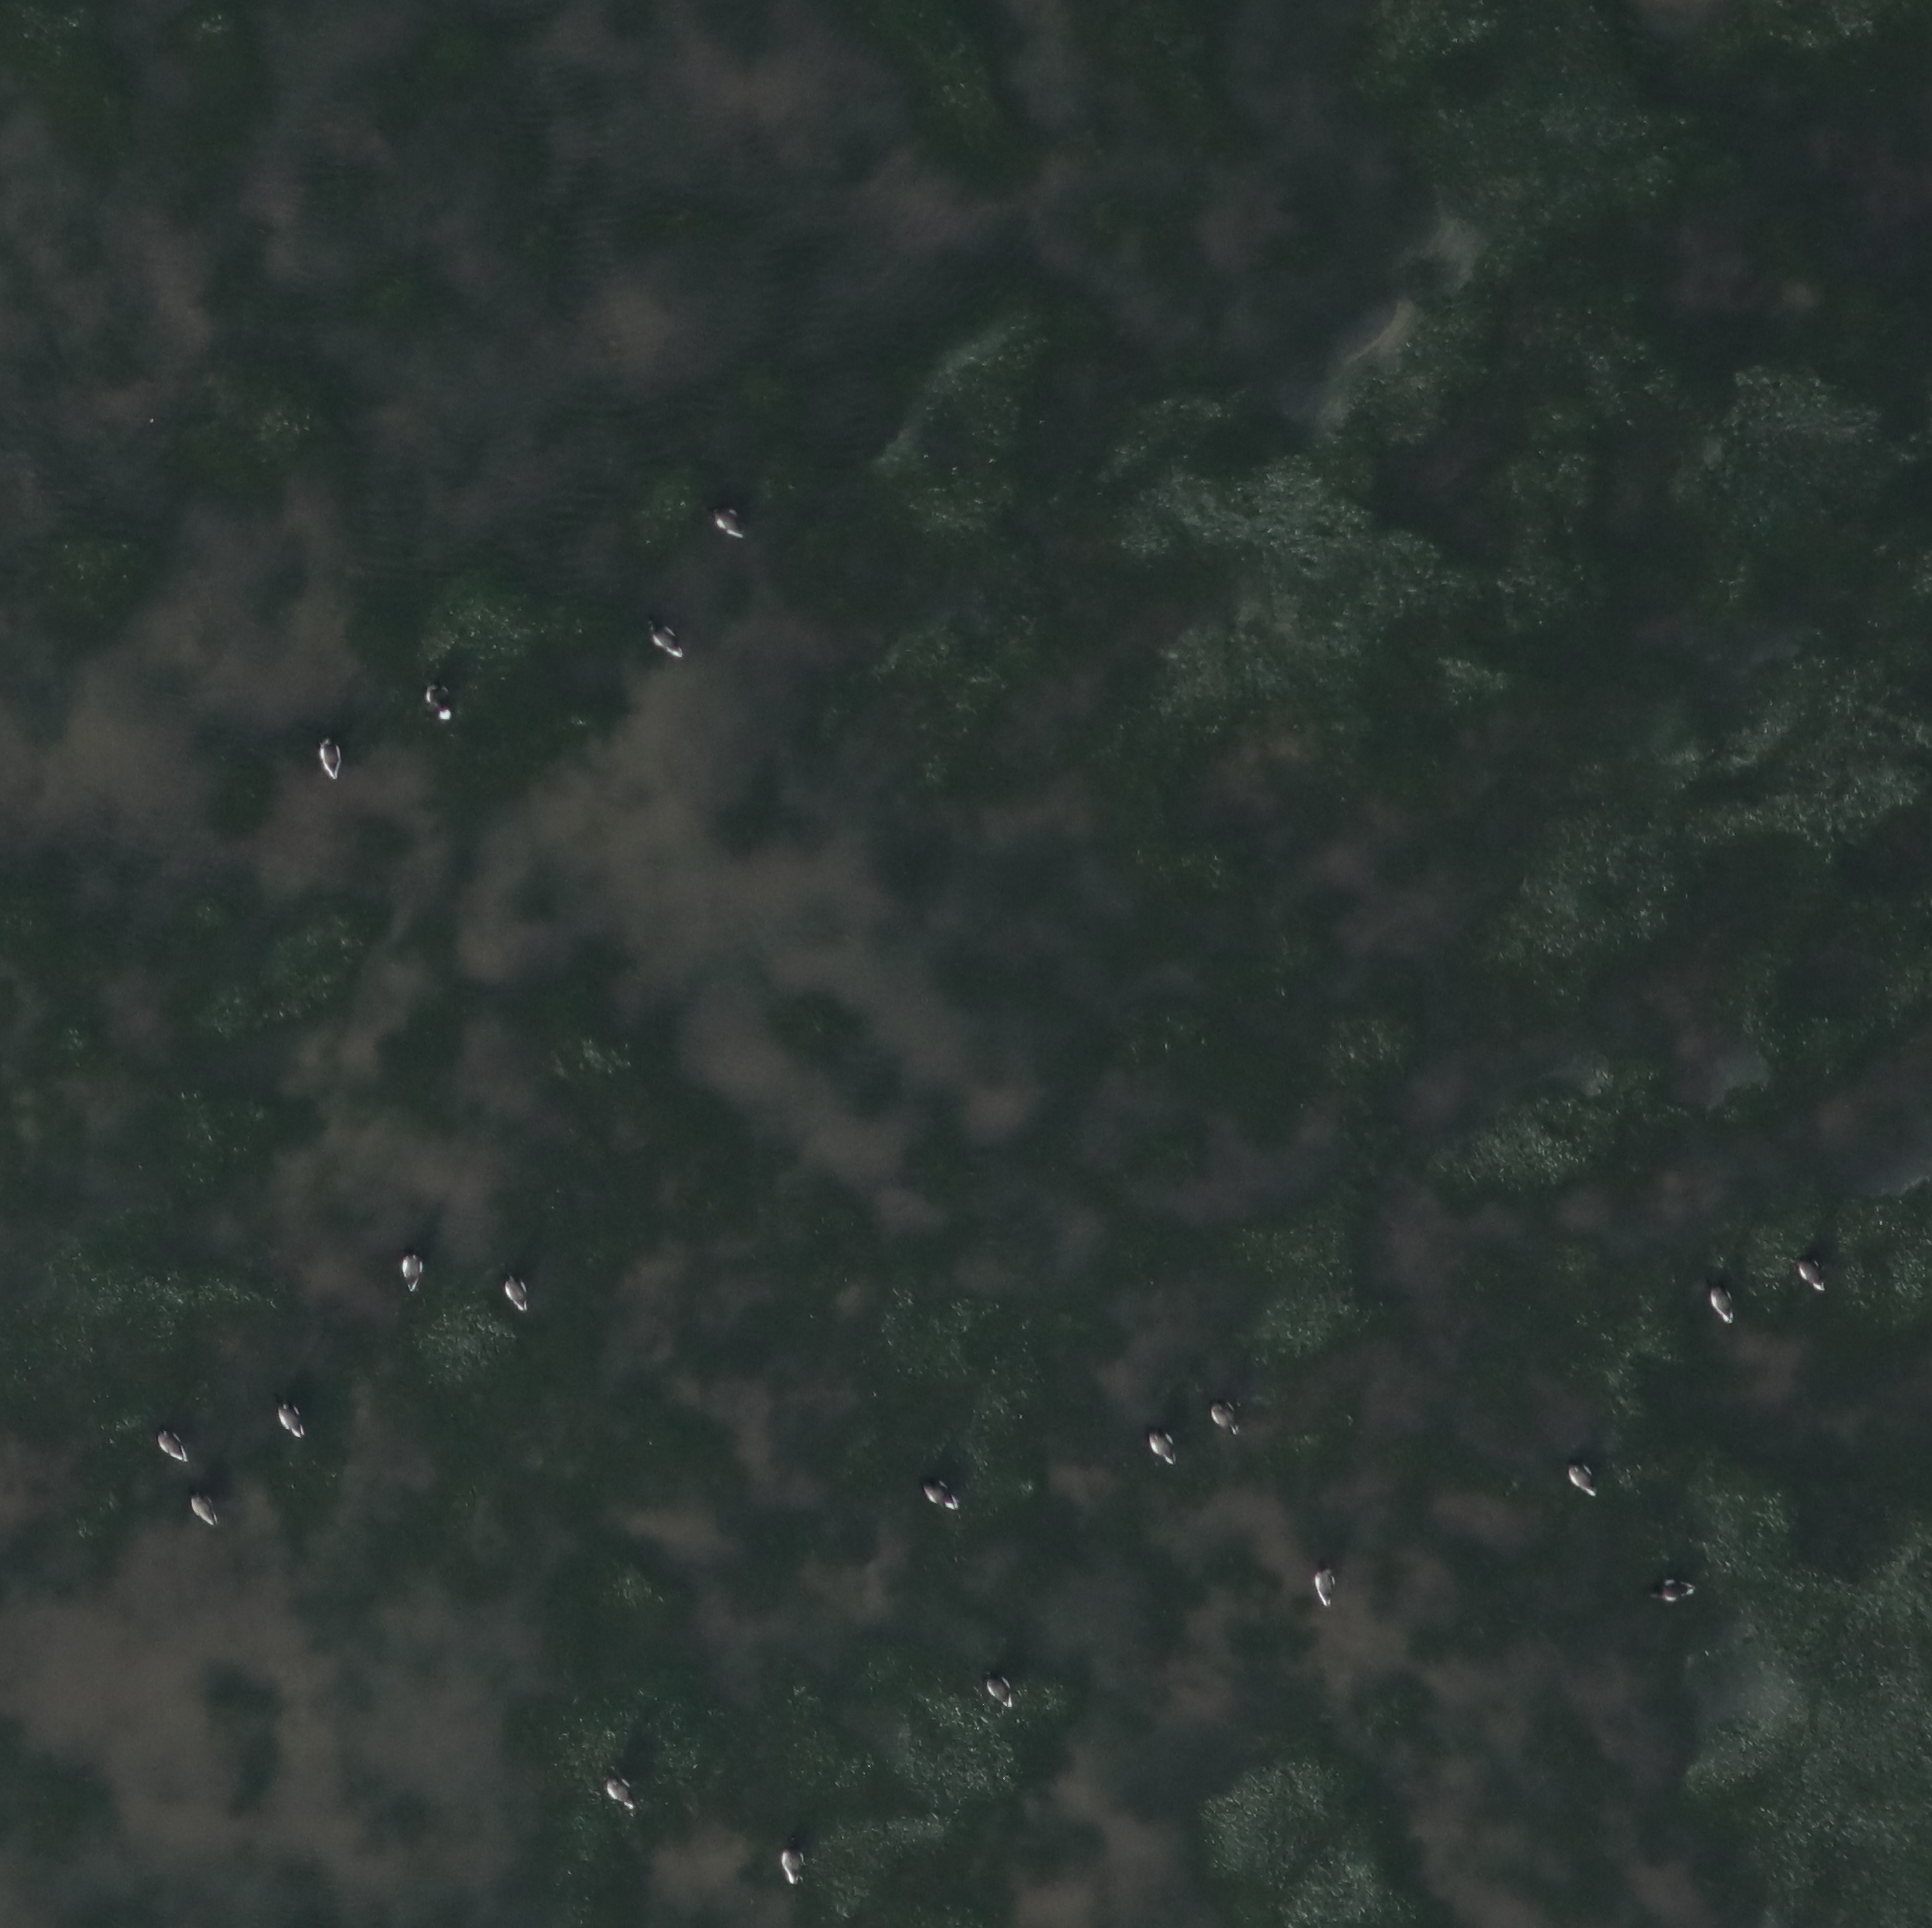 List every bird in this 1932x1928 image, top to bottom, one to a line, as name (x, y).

brant (726, 521)
brant (665, 639)
brant (435, 697)
brant (329, 756)
brant (413, 1268)
brant (1809, 1271)
brant (516, 1293)
brant (1721, 1300)
brant (1223, 1415)
brant (289, 1417)
brant (169, 1443)
brant (1162, 1445)
brant (1582, 1477)
brant (939, 1494)
brant (201, 1506)
brant (1326, 1584)
brant (1673, 1590)
brant (999, 1689)
brant (619, 1792)
brant (792, 1863)